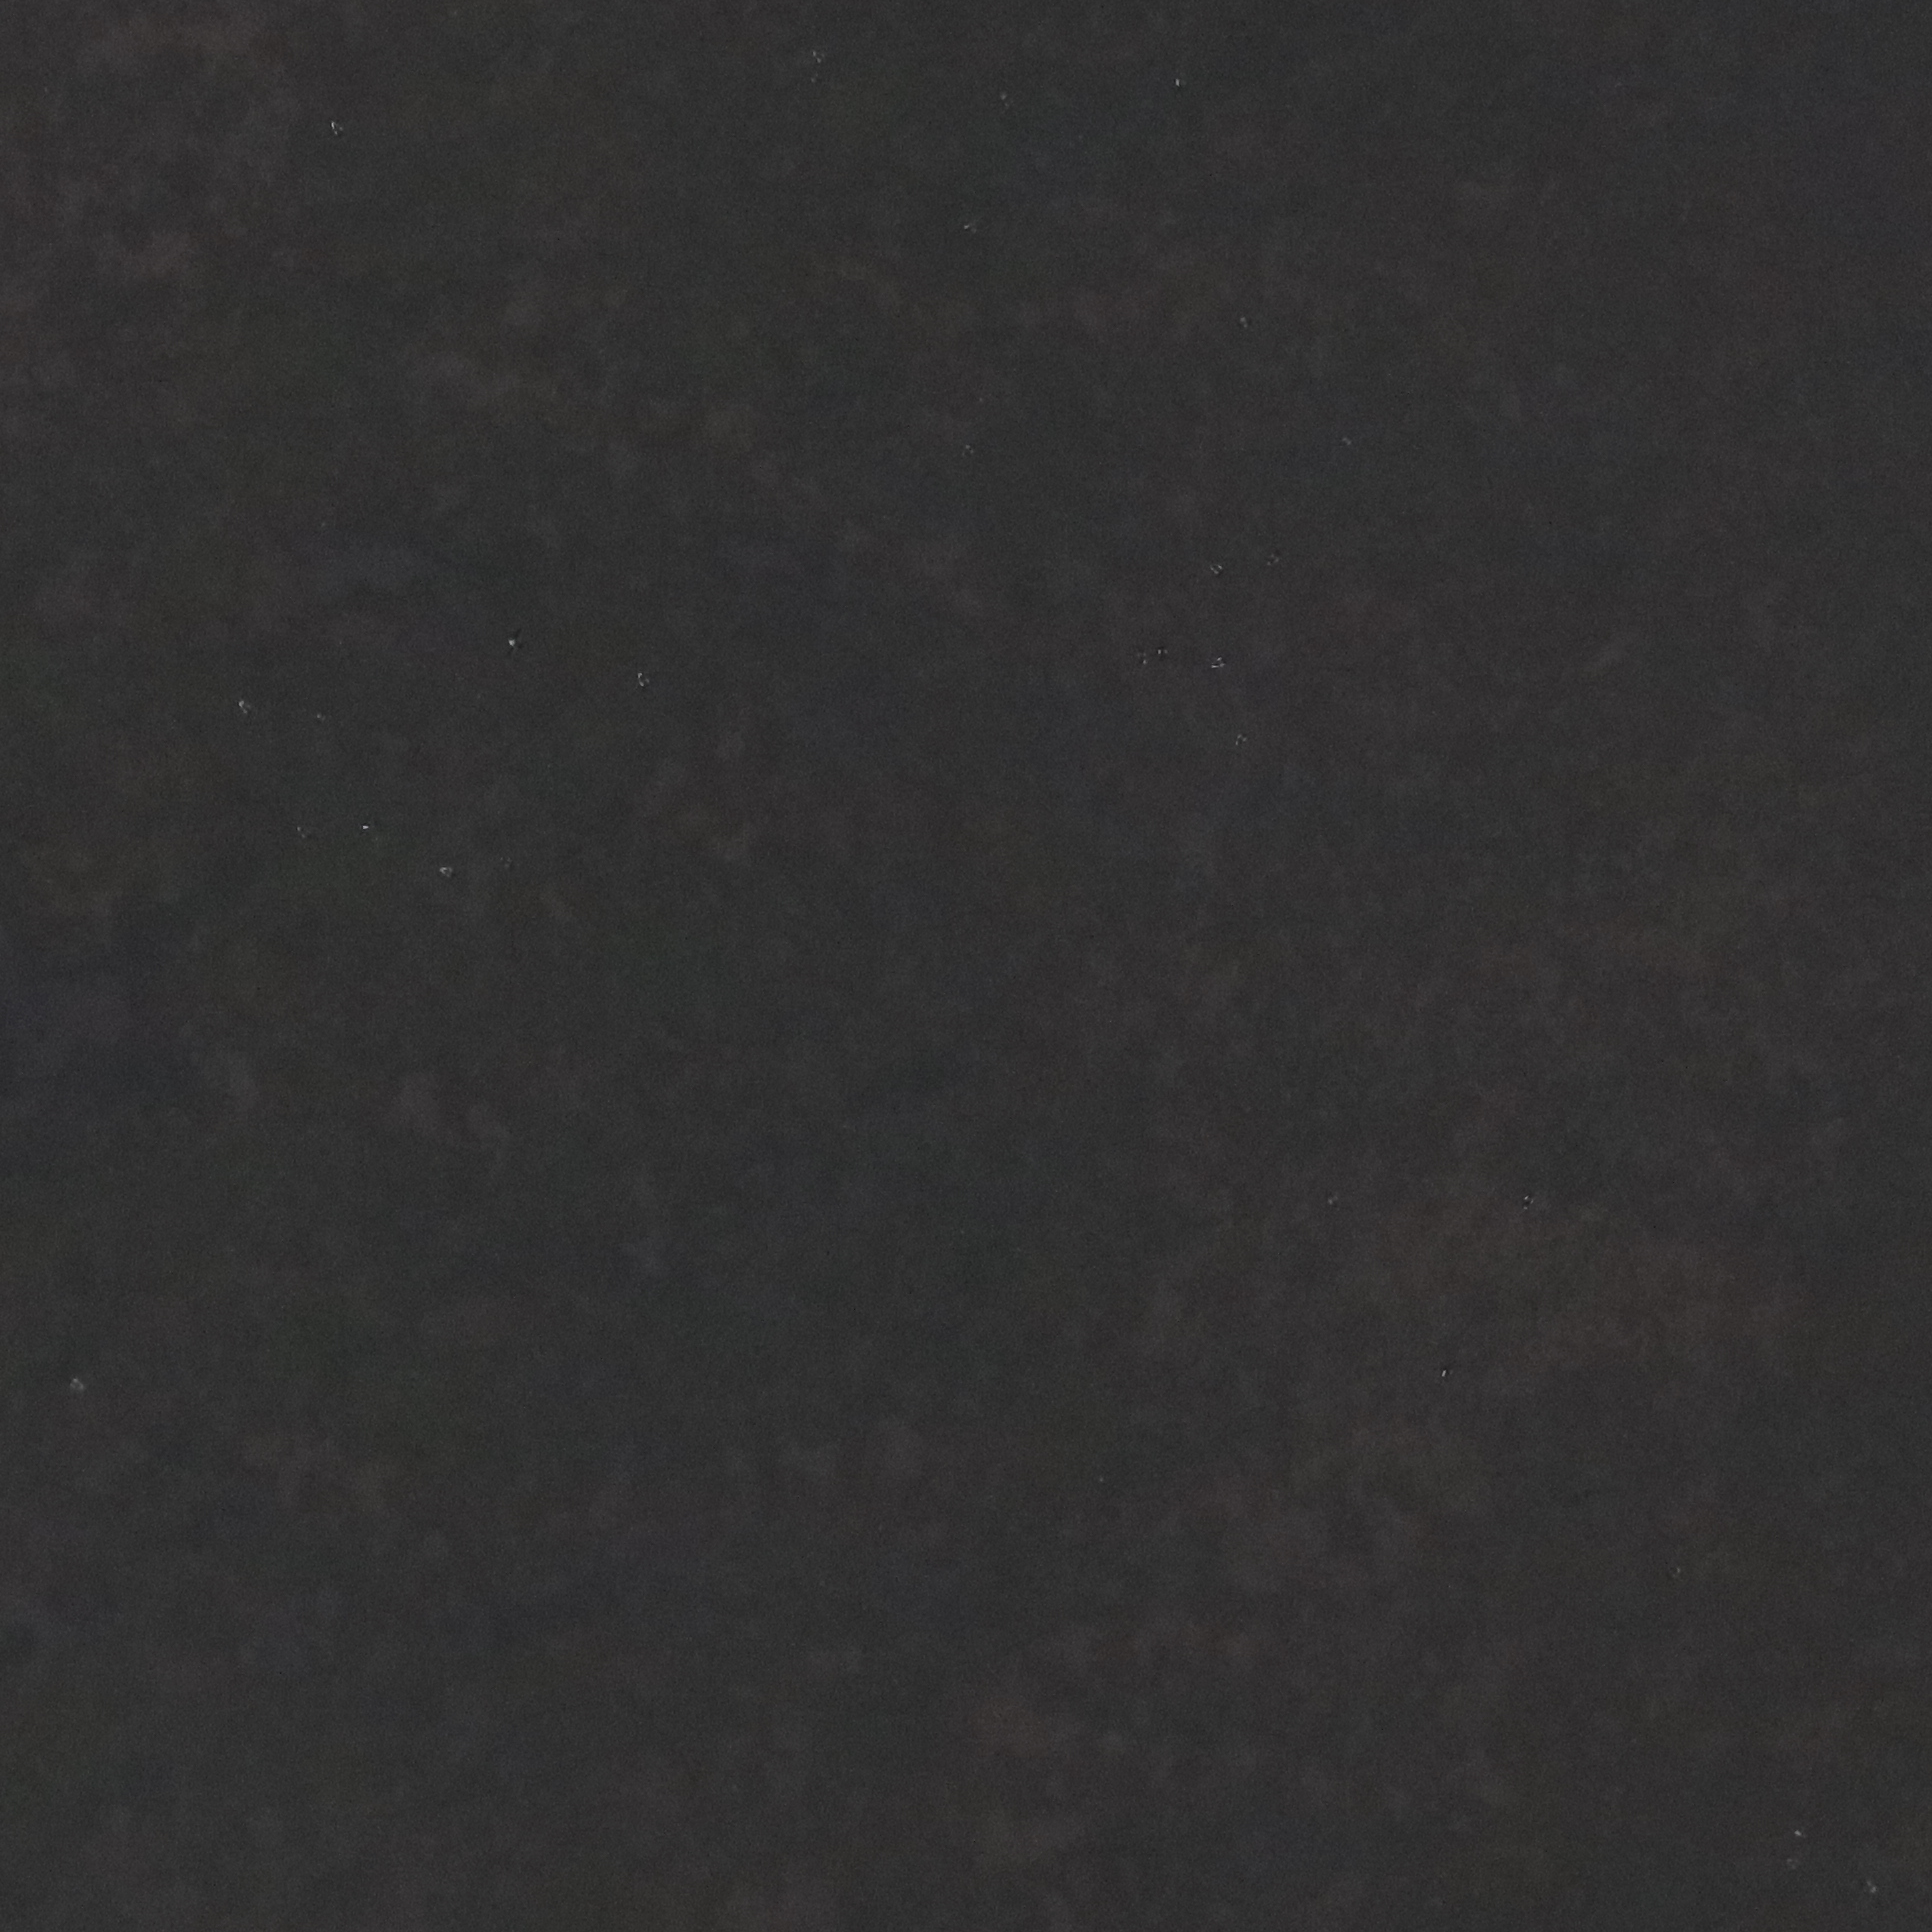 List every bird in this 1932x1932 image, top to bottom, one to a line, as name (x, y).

brant (817, 57)
brant (1182, 75)
brant (815, 78)
brant (1005, 92)
brant (337, 128)
brant (971, 220)
brant (1253, 323)
brant (966, 450)
brant (1273, 554)
brant (1217, 569)
brant (514, 643)
brant (1170, 652)
brant (1144, 655)
brant (1218, 663)
brant (643, 681)
brant (242, 702)
brant (319, 715)
brant (1244, 739)
brant (368, 825)
brant (308, 831)
brant (447, 873)
brant (1337, 1199)
brant (1529, 1201)
brant (1446, 1373)
brant (80, 1381)
brant (1797, 1831)
brant (1791, 1860)
brant (1873, 1886)